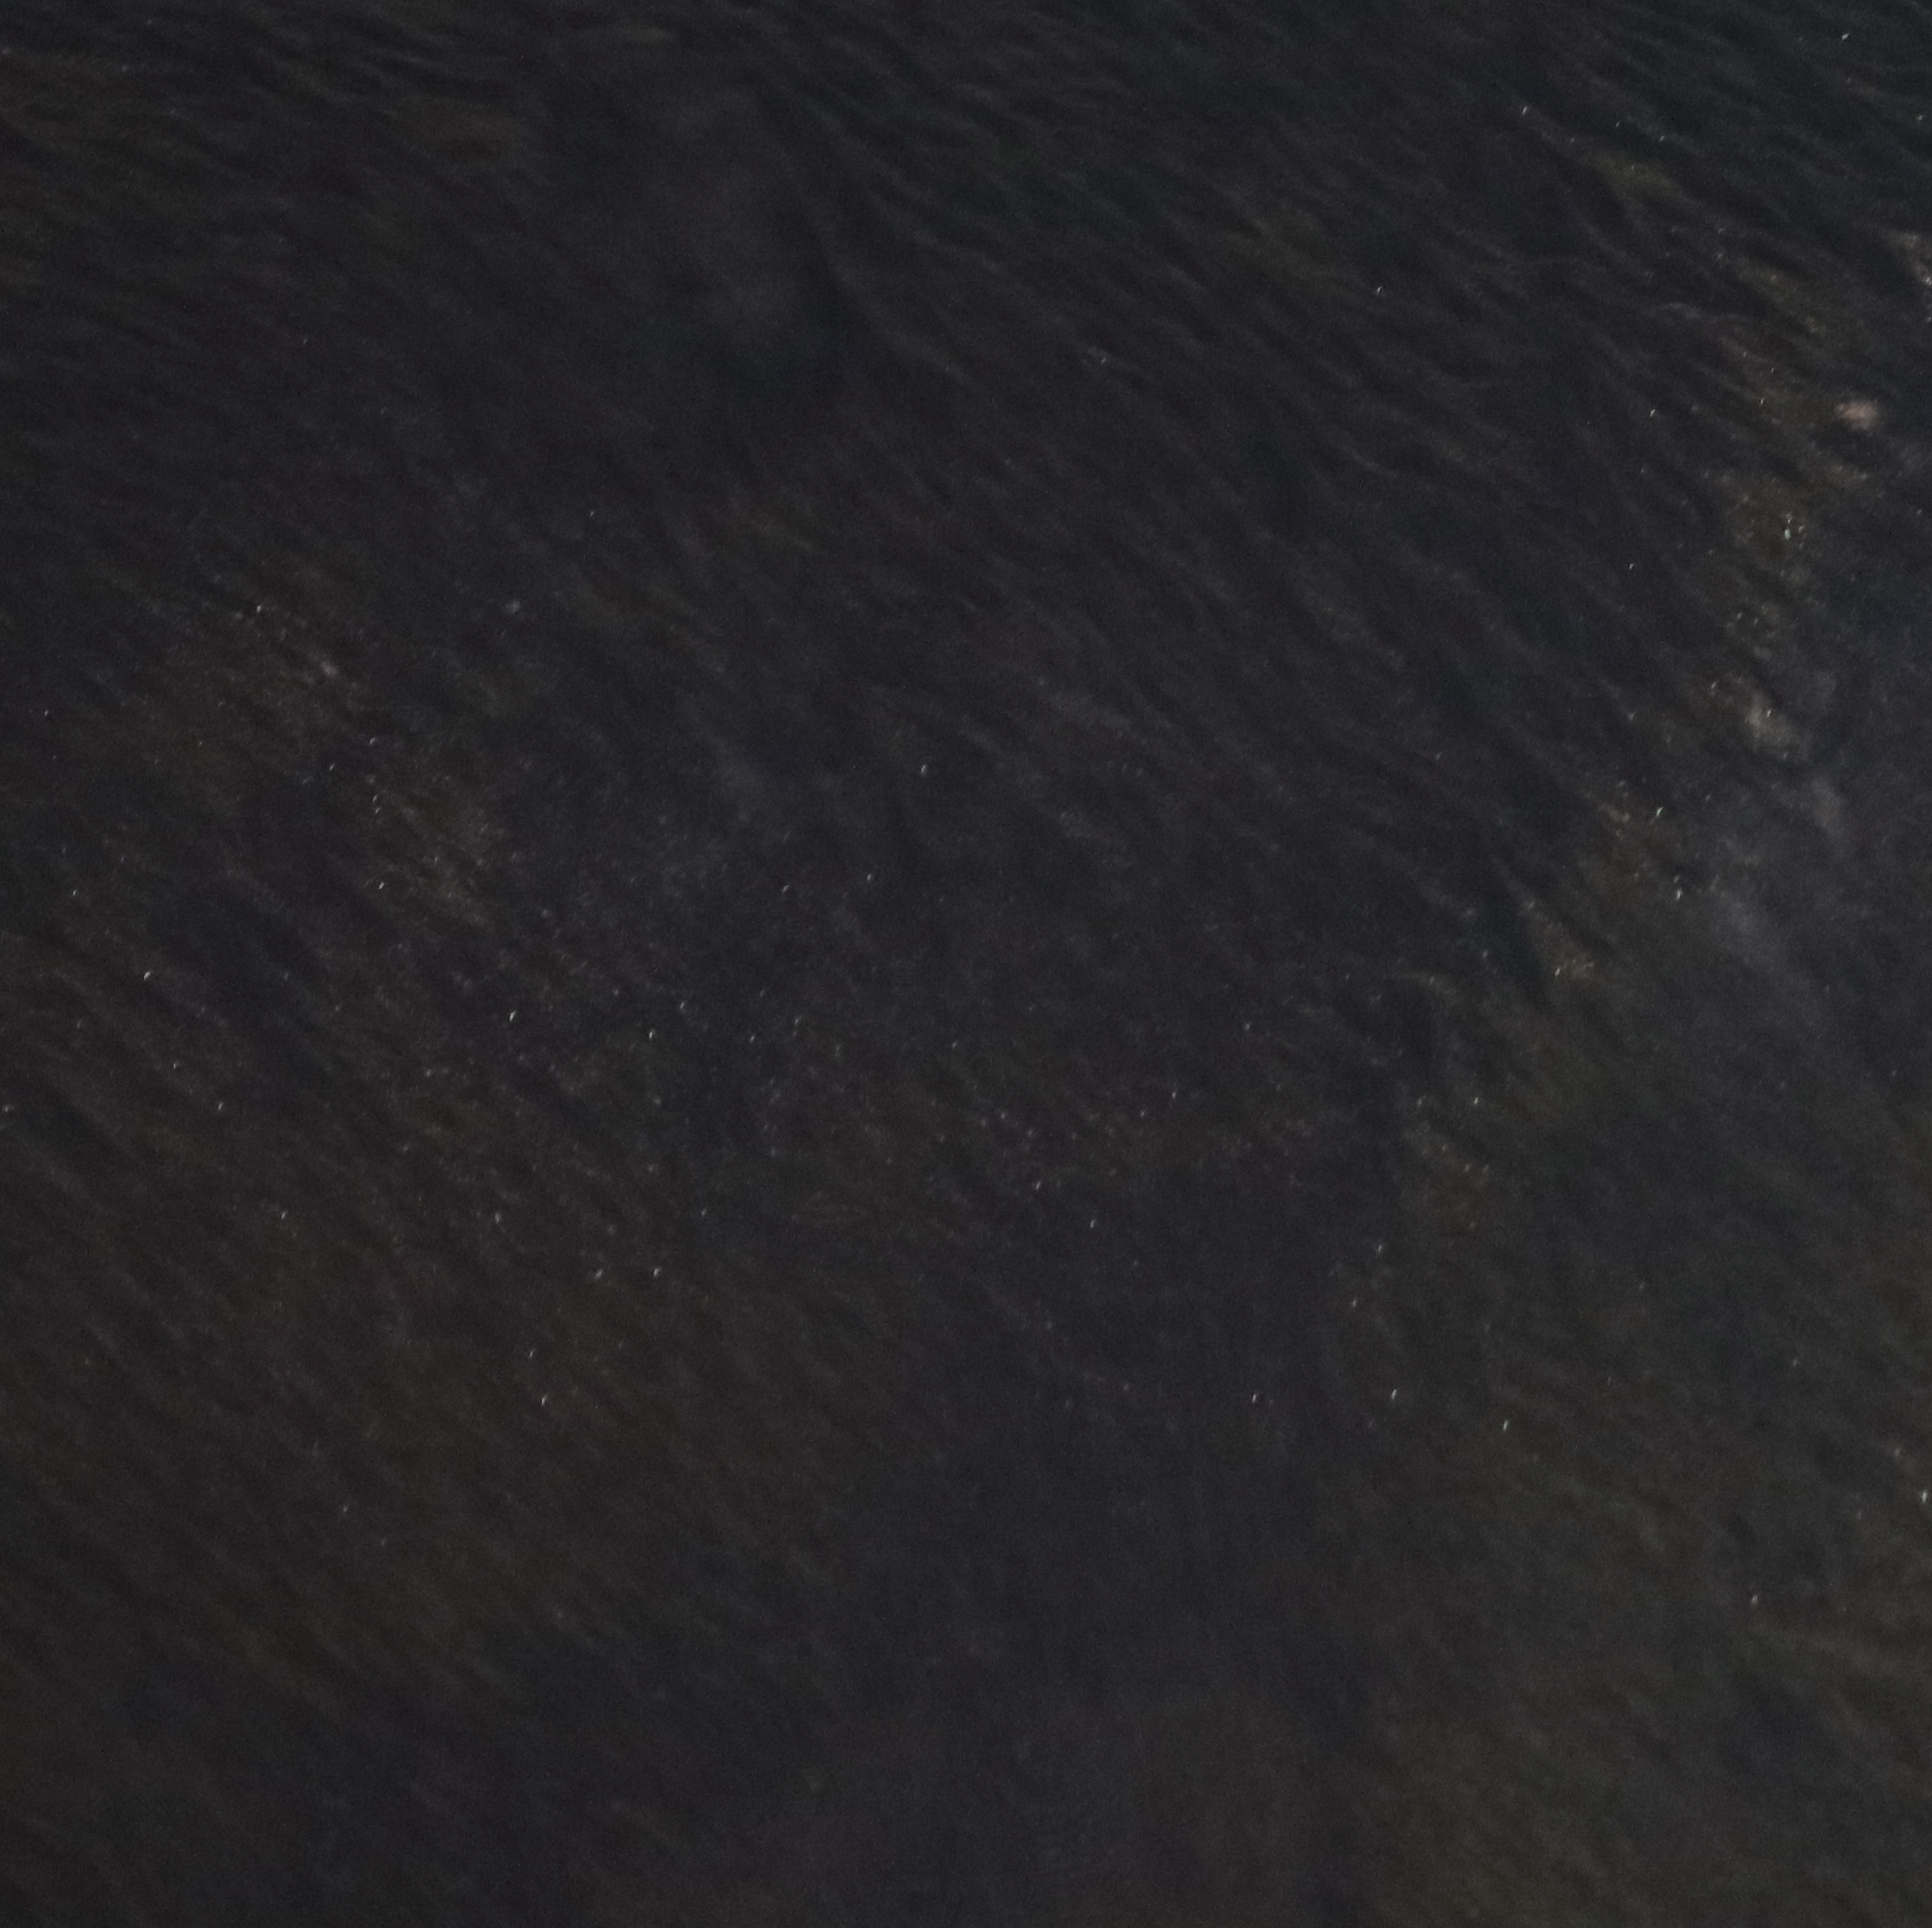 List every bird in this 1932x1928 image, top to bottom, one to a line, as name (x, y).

None